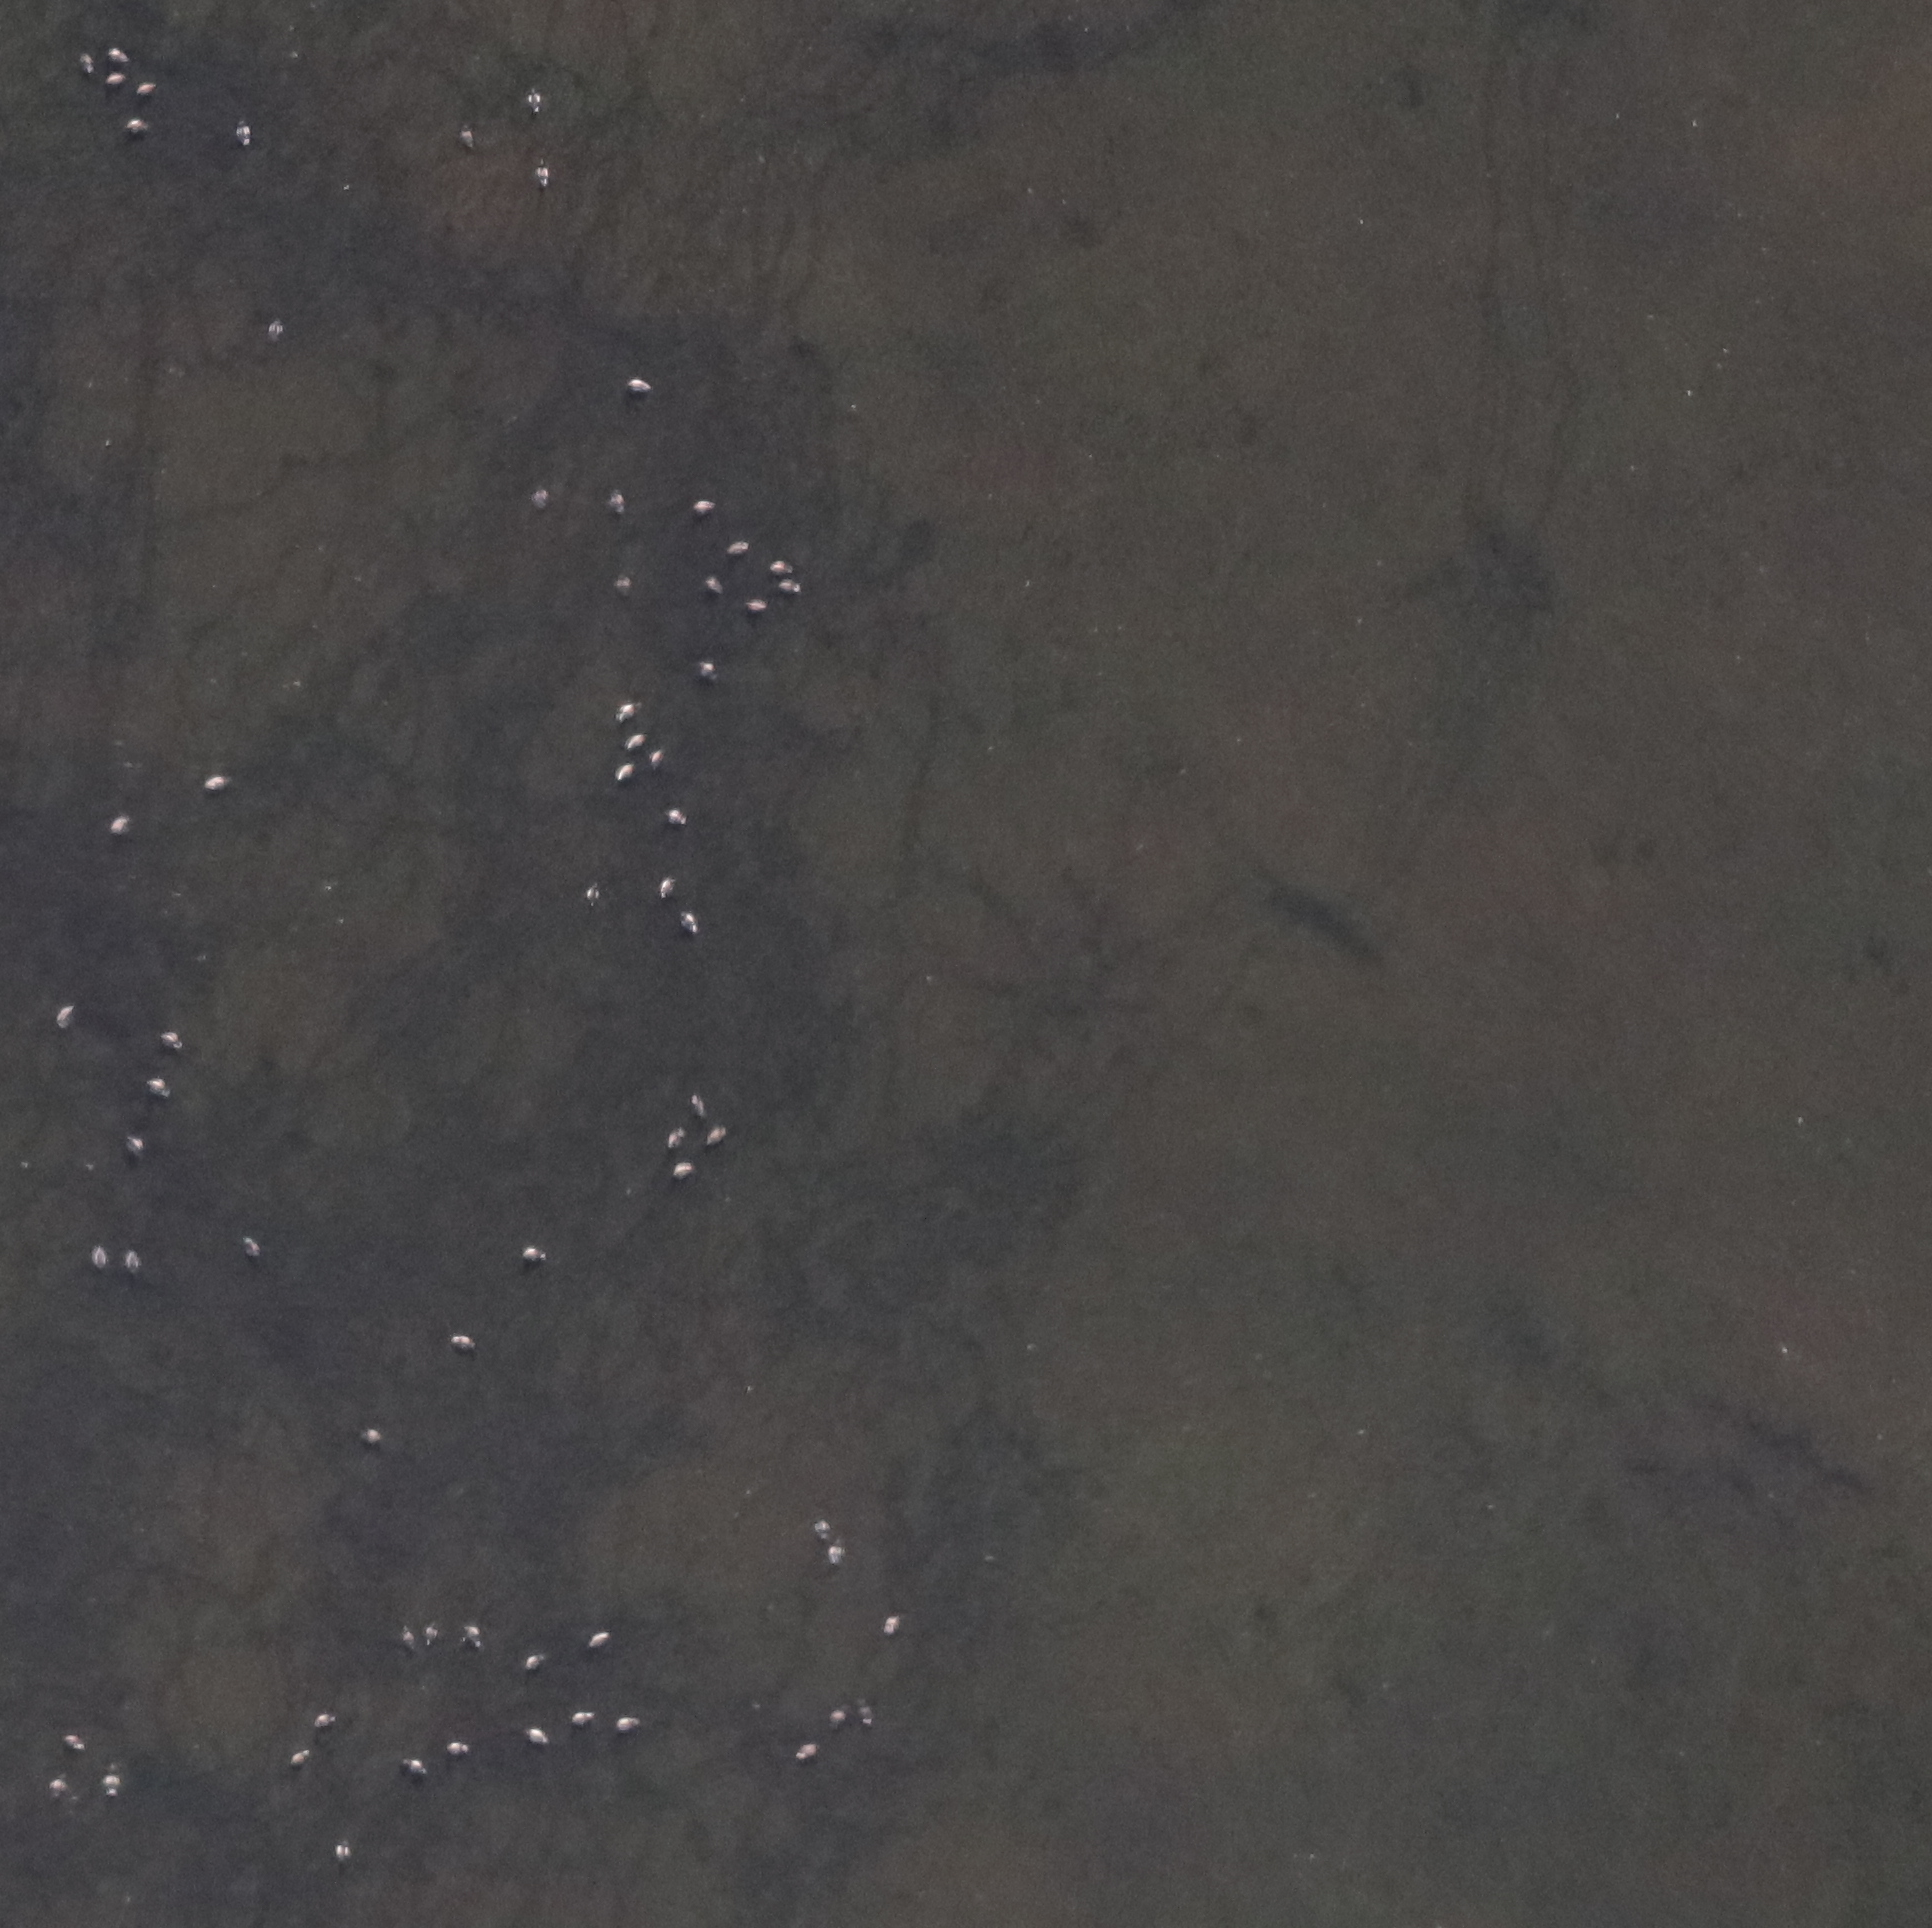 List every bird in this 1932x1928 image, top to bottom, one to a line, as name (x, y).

brant (123, 50)
brant (89, 52)
brant (119, 82)
brant (151, 98)
brant (538, 104)
brant (134, 126)
brant (244, 137)
brant (468, 144)
brant (545, 186)
brant (280, 319)
brant (646, 382)
brant (615, 495)
brant (538, 498)
brant (703, 503)
brant (749, 542)
brant (780, 572)
brant (716, 588)
brant (622, 591)
brant (796, 595)
brant (760, 615)
brant (709, 667)
brant (633, 710)
brant (633, 744)
brant (661, 762)
brant (217, 779)
brant (630, 780)
brant (680, 826)
brant (122, 837)
brant (666, 882)
brant (598, 896)
brant (694, 925)
brant (69, 1020)
brant (181, 1034)
brant (164, 1086)
brant (694, 1105)
brant (717, 1134)
brant (679, 1138)
brant (147, 1146)
brant (686, 1167)
brant (258, 1243)
brant (532, 1250)
brant (99, 1259)
brant (134, 1266)
brant (457, 1343)
brant (373, 1434)
brant (830, 1523)
brant (839, 1553)
brant (893, 1626)
brant (407, 1635)
brant (431, 1636)
brant (606, 1639)
brant (476, 1641)
brant (538, 1654)
brant (844, 1708)
brant (869, 1708)
brant (631, 1715)
brant (336, 1722)
brant (574, 1724)
brant (543, 1732)
brant (83, 1742)
brant (452, 1751)
brant (806, 1754)
brant (301, 1755)
brant (404, 1766)
brant (60, 1785)
brant (121, 1787)
brant (343, 1849)